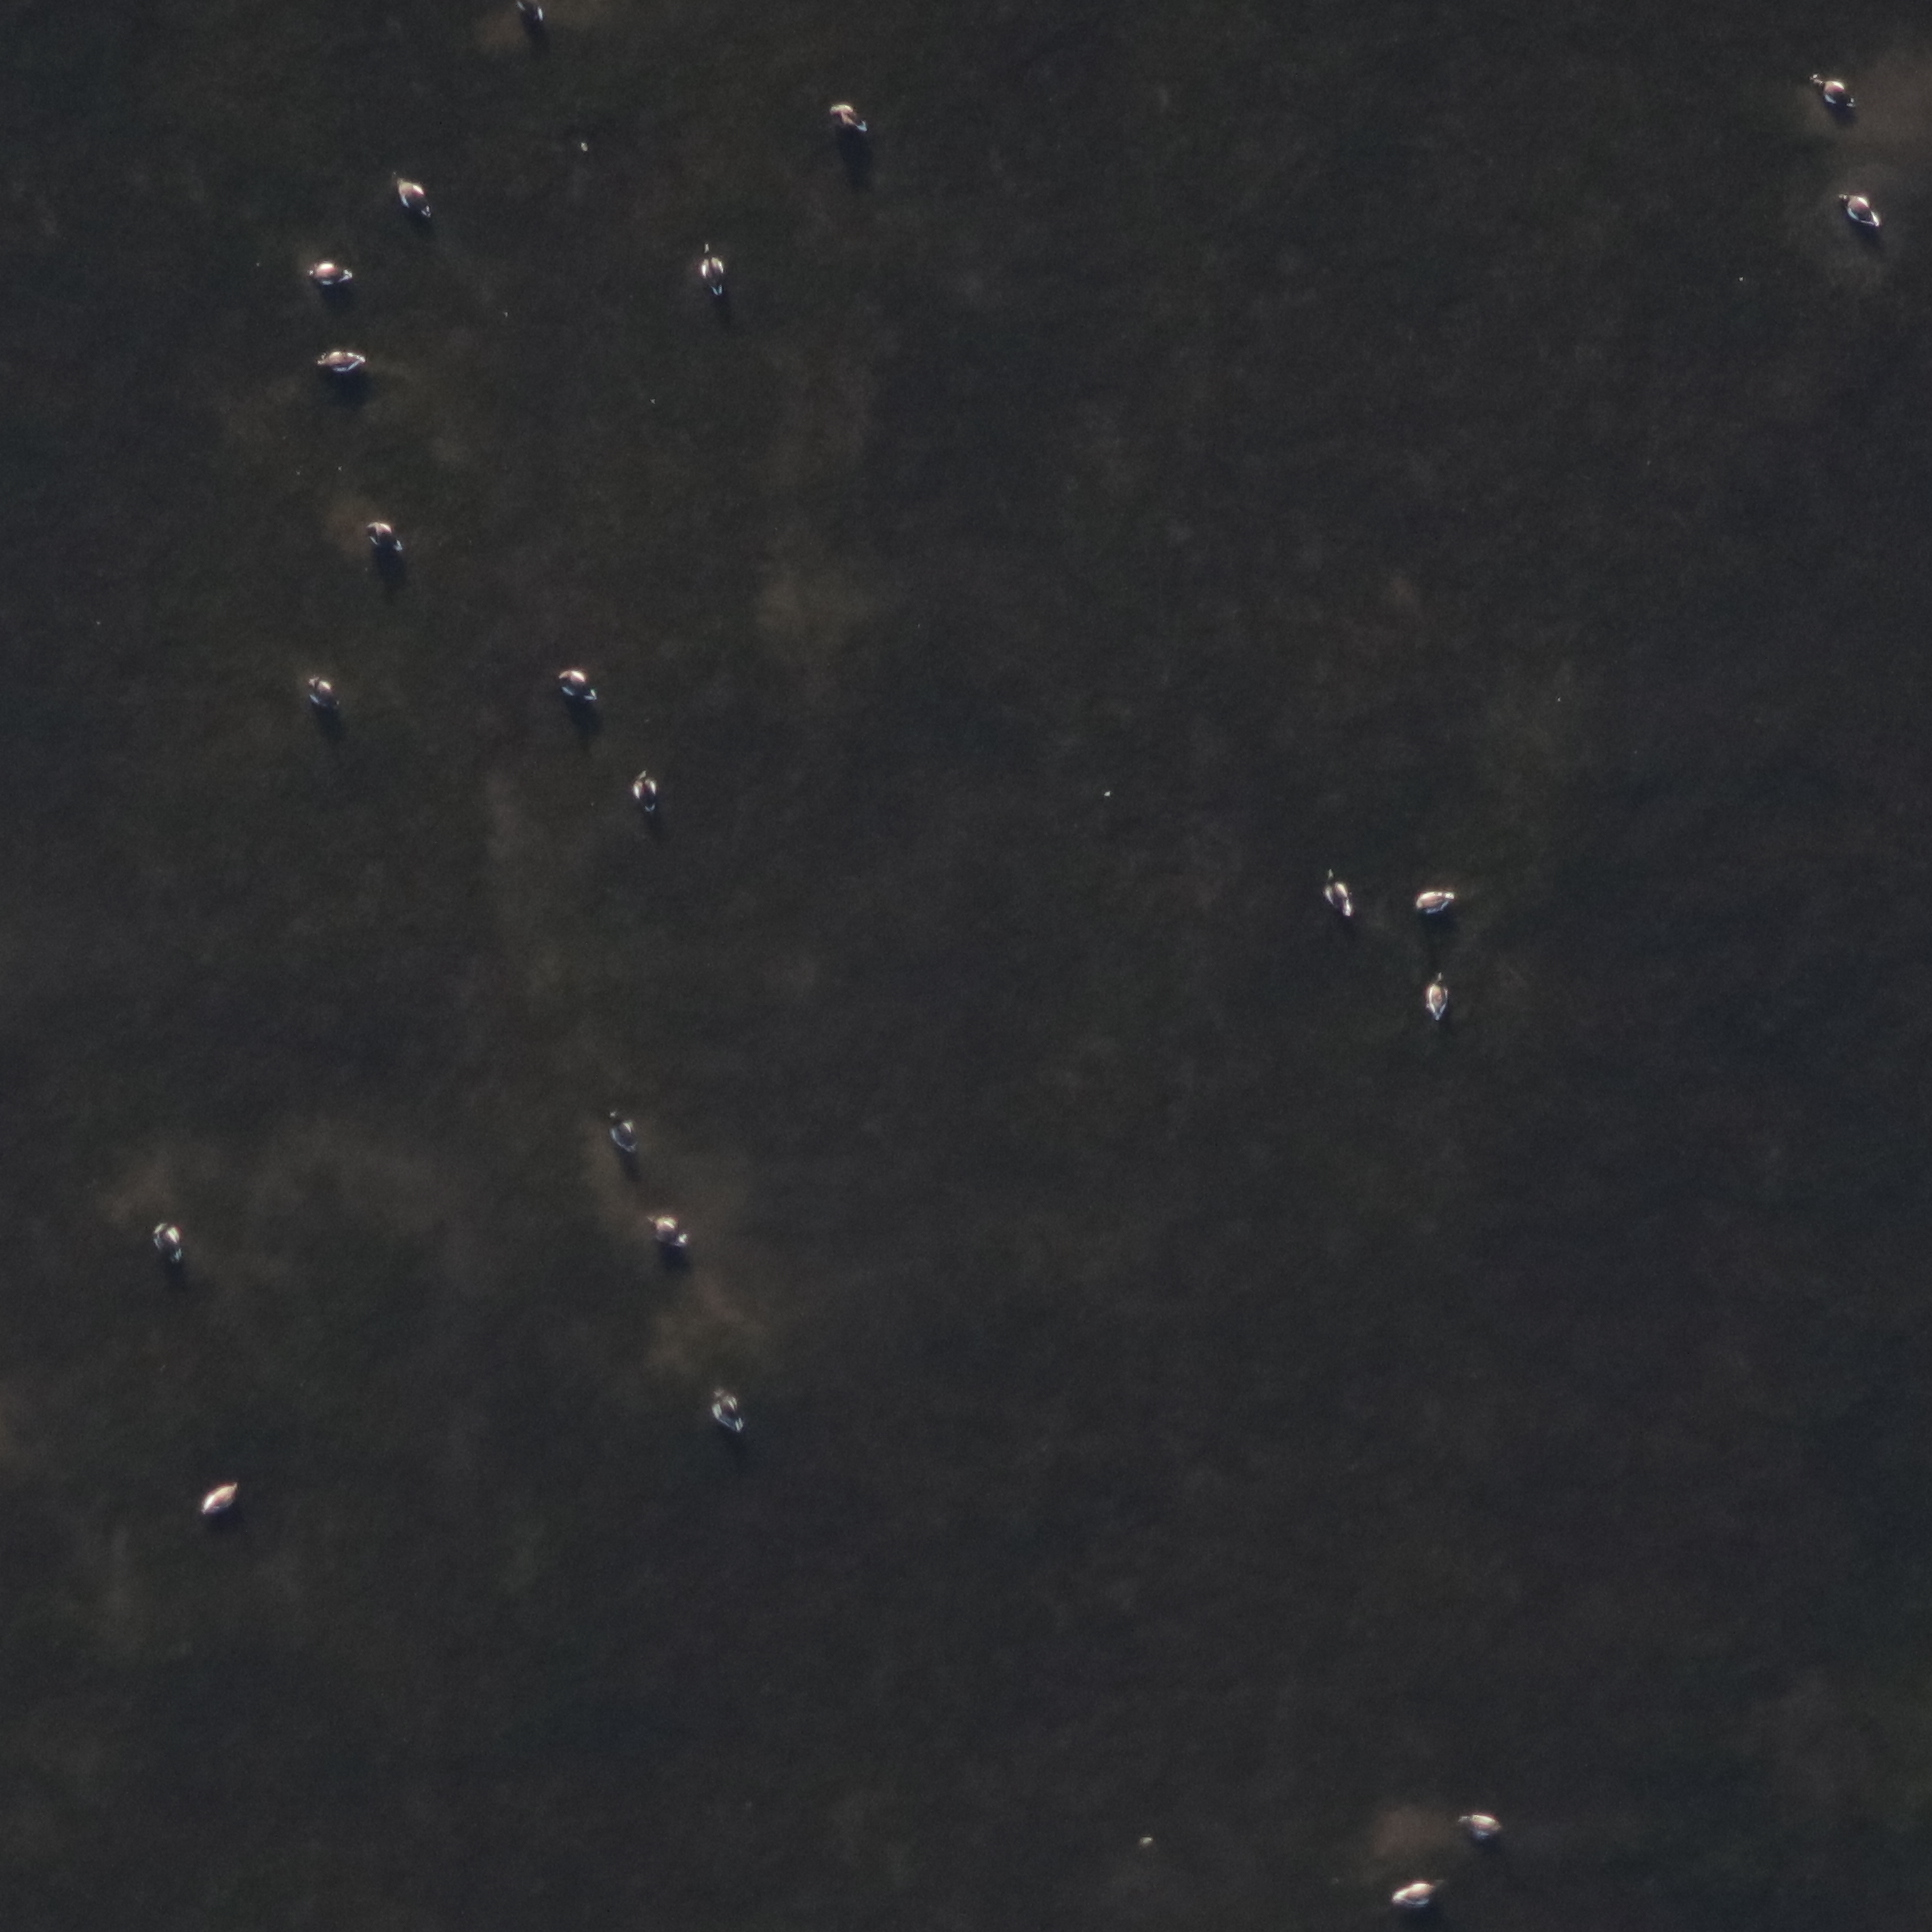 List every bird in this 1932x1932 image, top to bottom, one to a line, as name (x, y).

brant (1834, 93)
brant (849, 110)
brant (413, 196)
brant (1860, 210)
brant (712, 273)
brant (329, 275)
brant (339, 359)
brant (384, 537)
brant (576, 685)
brant (322, 693)
brant (644, 791)
brant (1338, 895)
brant (1433, 902)
brant (1436, 996)
brant (623, 1135)
brant (668, 1231)
brant (168, 1242)
brant (727, 1410)
brant (216, 1499)
brant (1482, 1826)
brant (1417, 1894)